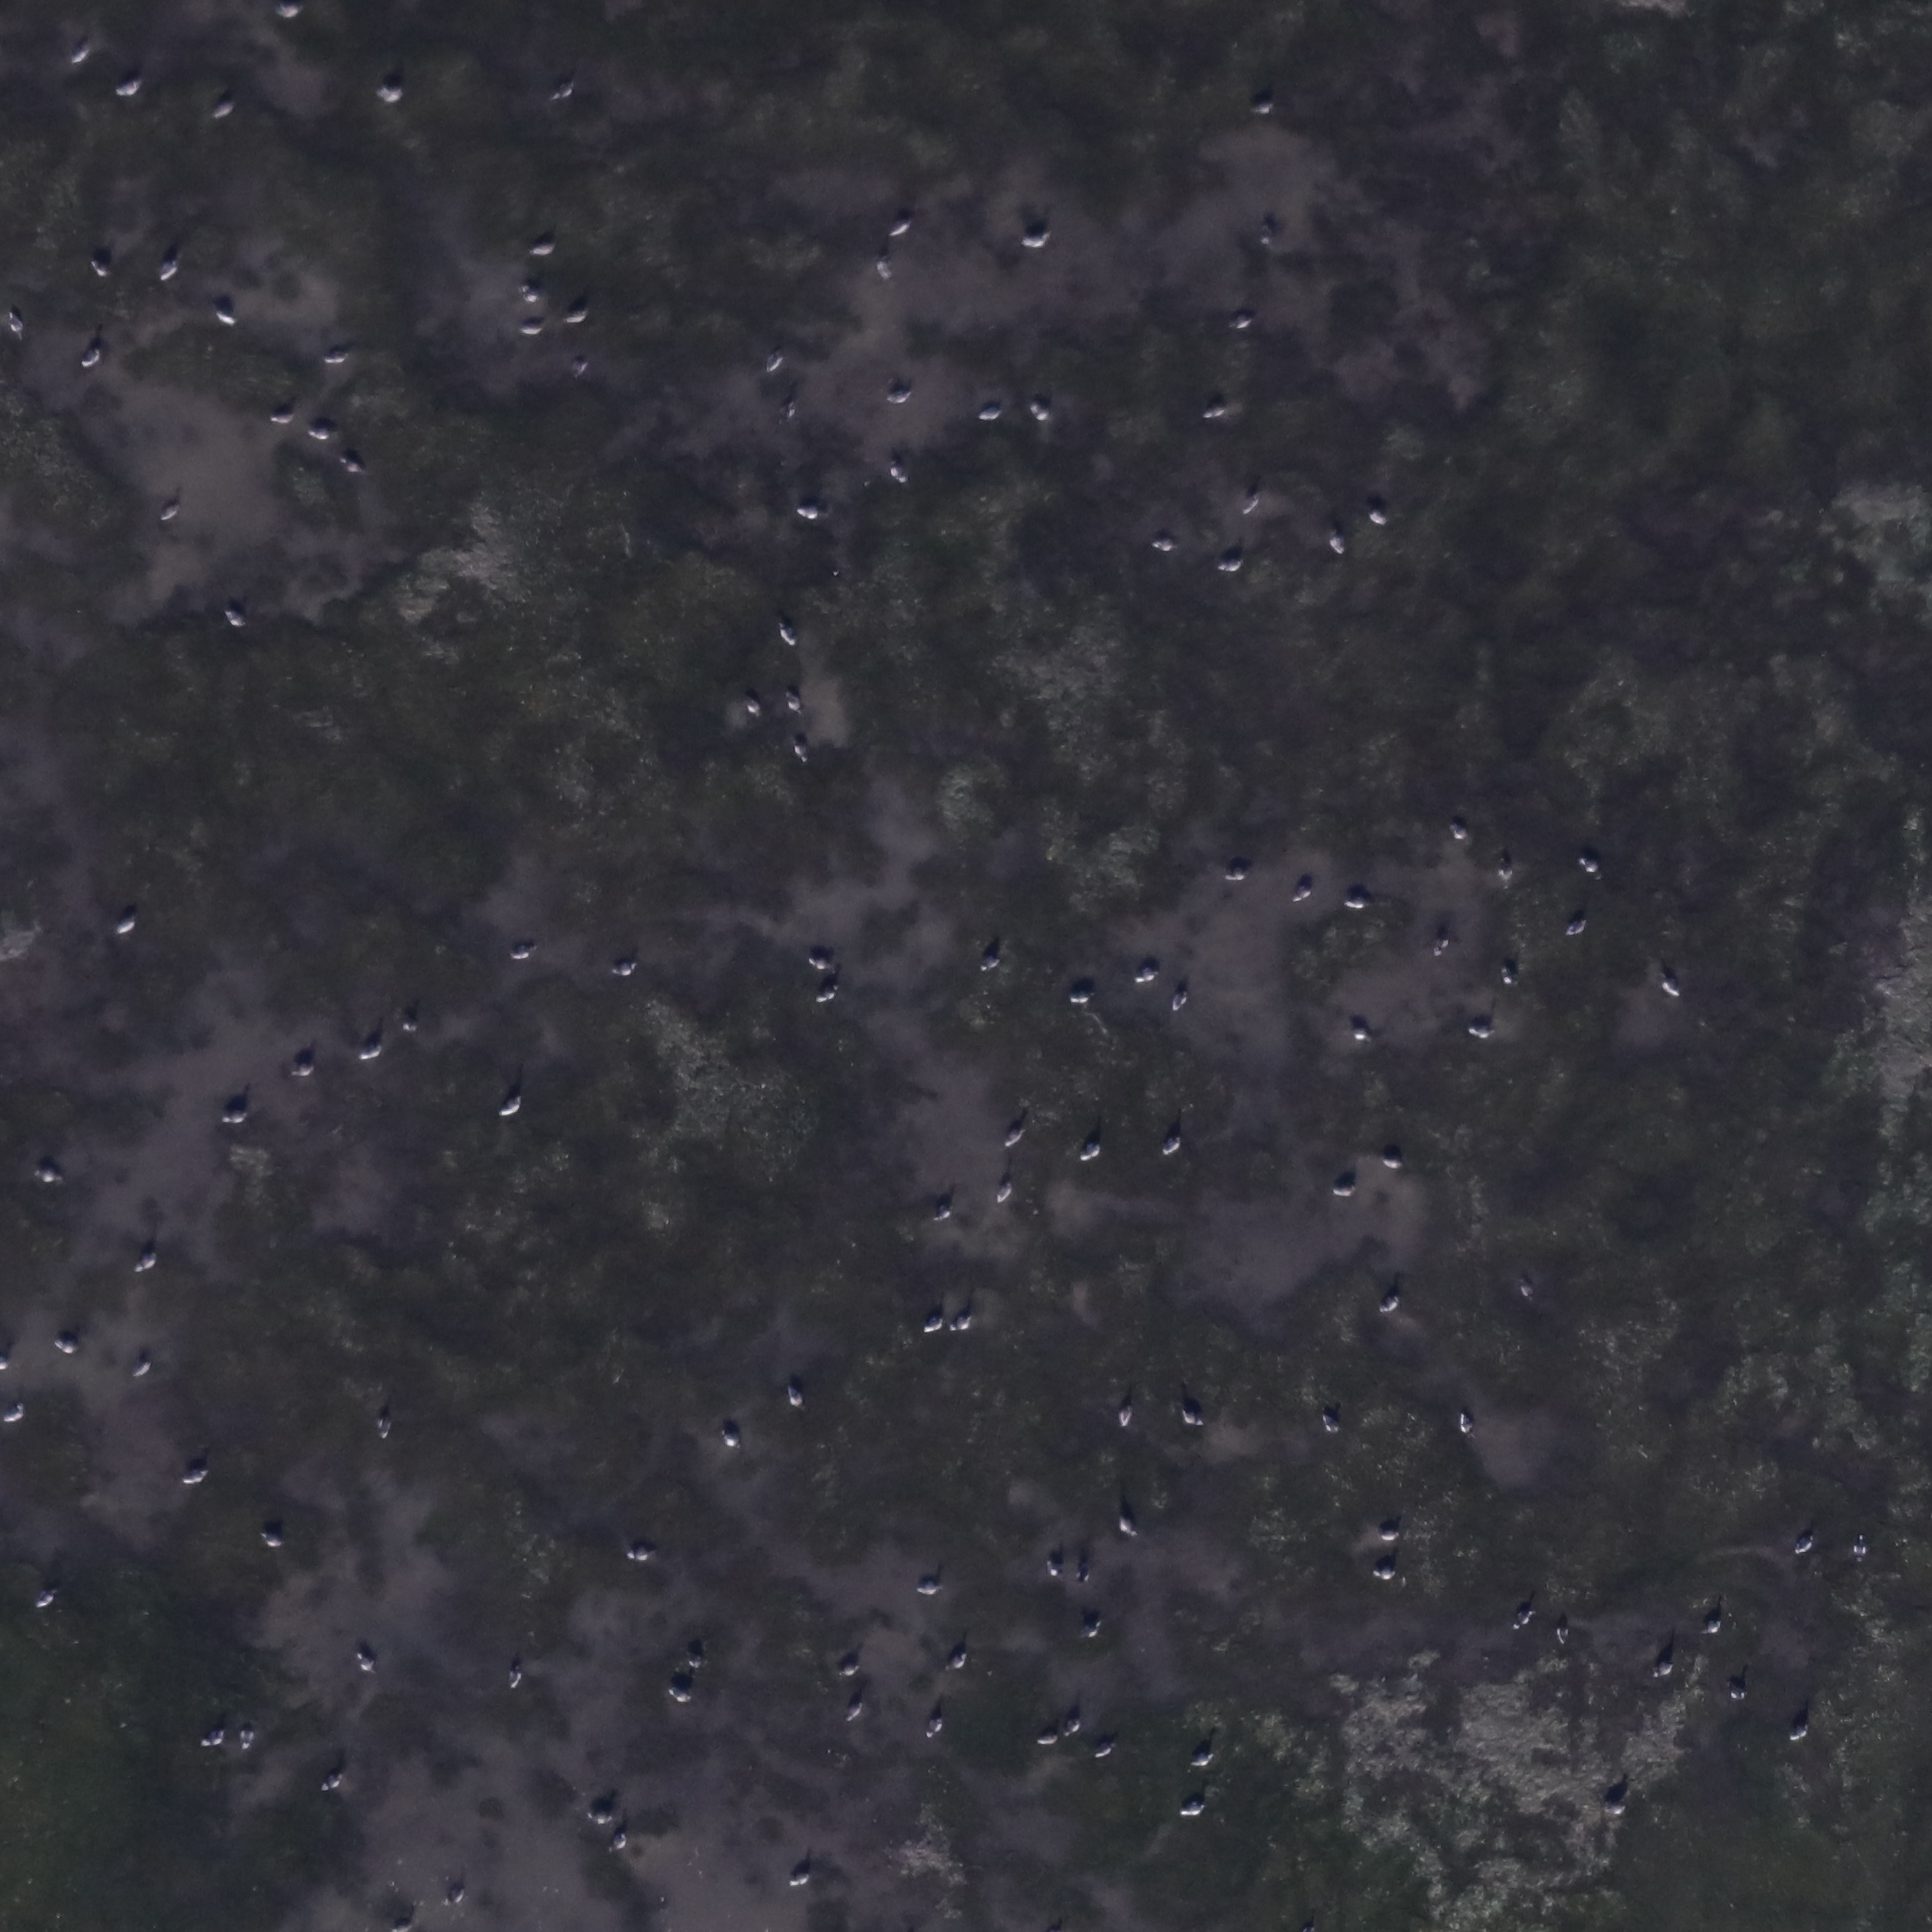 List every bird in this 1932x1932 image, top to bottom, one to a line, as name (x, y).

brant (281, 13)
brant (79, 53)
brant (398, 85)
brant (554, 89)
brant (136, 92)
brant (1267, 112)
brant (226, 116)
brant (907, 215)
brant (550, 244)
brant (1024, 244)
brant (1271, 244)
brant (103, 257)
brant (173, 276)
brant (885, 286)
brant (528, 295)
brant (230, 315)
brant (26, 318)
brant (581, 319)
brant (1242, 319)
brant (524, 332)
brant (791, 350)
brant (355, 359)
brant (89, 365)
brant (579, 371)
brant (902, 396)
brant (1219, 409)
brant (289, 412)
brant (984, 412)
brant (796, 415)
brant (1037, 415)
brant (324, 440)
brant (897, 469)
brant (363, 471)
brant (824, 504)
brant (185, 506)
brant (1250, 507)
brant (1366, 524)
brant (1174, 532)
brant (1337, 551)
brant (1227, 558)
brant (250, 626)
brant (792, 626)
brant (797, 696)
brant (750, 700)
brant (808, 756)
brant (1459, 836)
brant (1240, 871)
brant (1597, 874)
brant (1498, 878)
brant (1299, 898)
brant (1364, 902)
brant (124, 928)
brant (1567, 938)
brant (1442, 943)
brant (822, 946)
brant (524, 947)
brant (982, 954)
brant (640, 970)
brant (1143, 976)
brant (1508, 976)
brant (1672, 984)
brant (1072, 999)
brant (822, 1001)
brant (1182, 1001)
brant (401, 1017)
brant (1464, 1027)
brant (1356, 1034)
brant (377, 1048)
brant (303, 1062)
brant (503, 1099)
brant (232, 1111)
brant (1018, 1134)
brant (1179, 1134)
brant (1090, 1147)
brant (1392, 1155)
brant (52, 1177)
brant (1342, 1188)
brant (1004, 1195)
brant (944, 1205)
brant (142, 1265)
brant (1527, 1288)
brant (1393, 1303)
brant (924, 1323)
brant (965, 1323)
brant (66, 1337)
brant (151, 1370)
brant (805, 1391)
brant (1199, 1414)
brant (16, 1415)
brant (1459, 1417)
brant (391, 1426)
brant (1333, 1426)
brant (1117, 1427)
brant (742, 1443)
brant (192, 1475)
brant (1131, 1528)
brant (1397, 1538)
brant (1796, 1541)
brant (274, 1547)
brant (1860, 1549)
brant (628, 1556)
brant (938, 1577)
brant (1082, 1578)
brant (1384, 1579)
brant (1045, 1581)
brant (43, 1609)
brant (1512, 1617)
brant (1552, 1631)
brant (1708, 1633)
brant (1093, 1642)
brant (692, 1655)
brant (1664, 1665)
brant (368, 1666)
brant (849, 1666)
brant (962, 1670)
brant (520, 1672)
brant (681, 1693)
brant (1731, 1694)
brant (858, 1715)
brant (1068, 1720)
brant (1796, 1731)
brant (253, 1735)
brant (213, 1738)
brant (937, 1739)
brant (1036, 1746)
brant (1110, 1751)
brant (1204, 1762)
brant (328, 1779)
brant (600, 1804)
brant (1180, 1806)
brant (1619, 1808)
brant (627, 1845)
brant (814, 1879)
brant (461, 1903)
brant (401, 1922)
brant (1048, 1926)